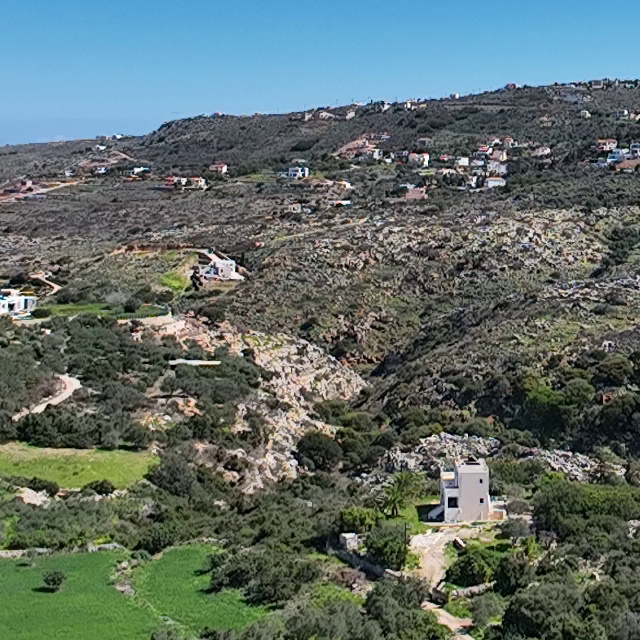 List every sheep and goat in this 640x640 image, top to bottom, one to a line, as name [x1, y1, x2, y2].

None